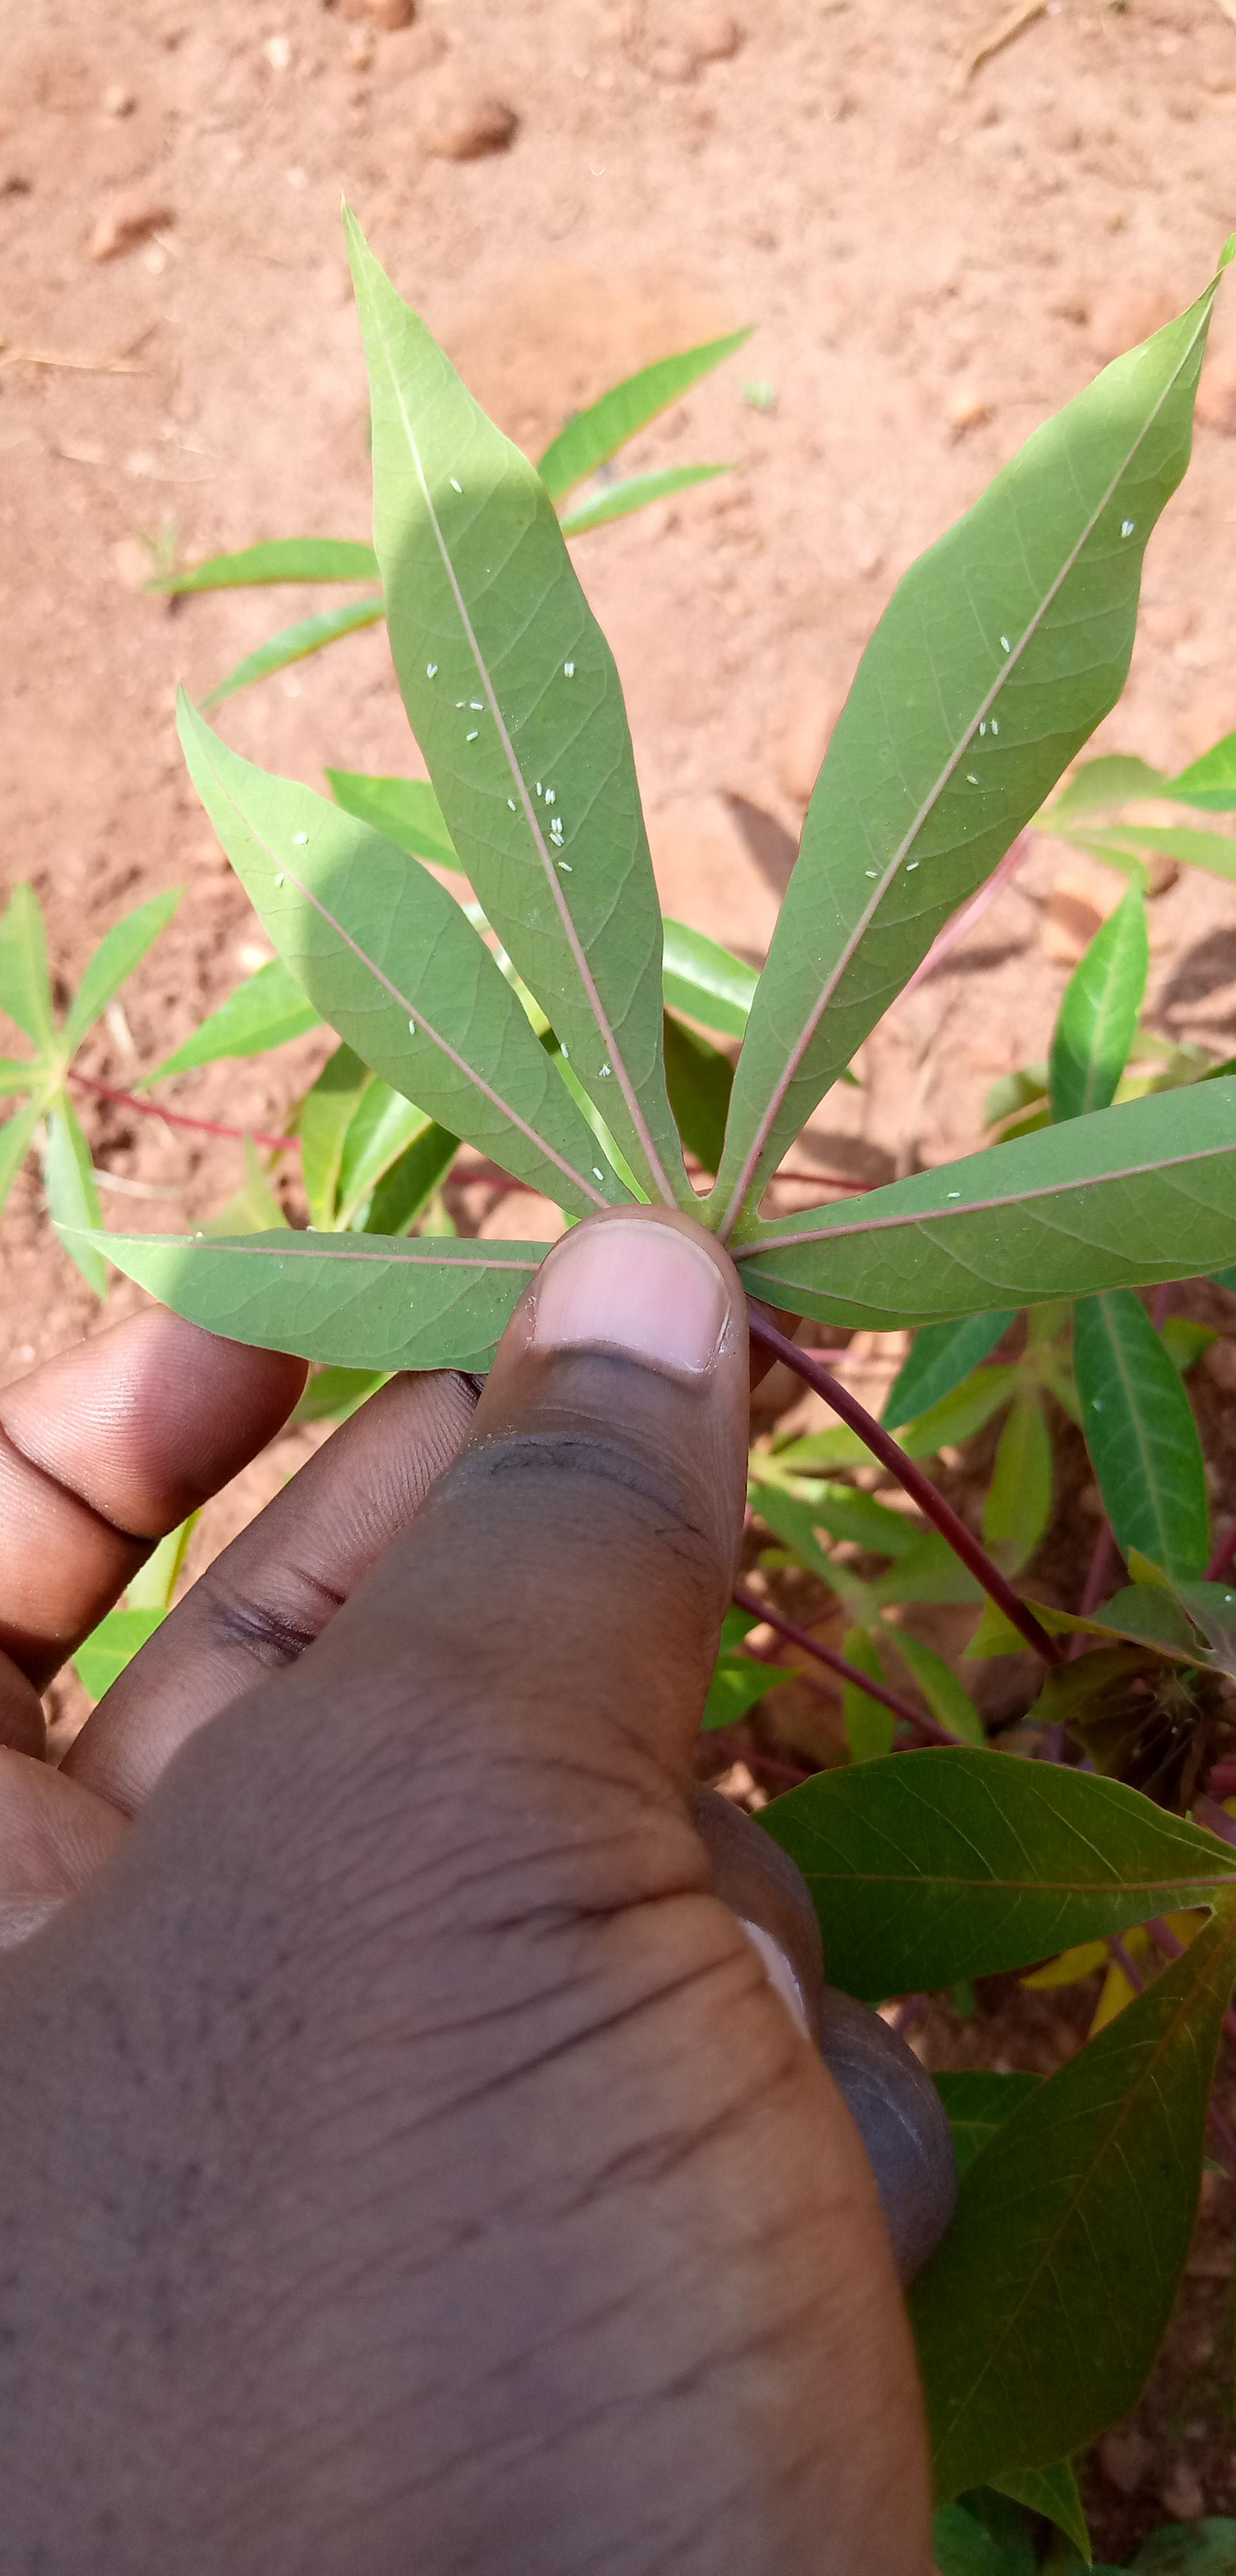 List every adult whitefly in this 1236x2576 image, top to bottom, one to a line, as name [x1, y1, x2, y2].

whitefly [446, 469, 470, 501]
whitefly [1114, 513, 1145, 549]
whitefly [982, 621, 1021, 665]
whitefly [539, 638, 582, 686]
whitefly [554, 652, 590, 689]
whitefly [415, 658, 440, 685]
whitefly [449, 692, 467, 718]
whitefly [467, 693, 485, 717]
whitefly [982, 707, 1016, 741]
whitefly [969, 715, 998, 753]
whitefly [450, 724, 488, 752]
whitefly [526, 772, 544, 806]
whitefly [953, 773, 984, 805]
whitefly [530, 779, 568, 813]
whitefly [538, 782, 576, 811]
whitefly [494, 791, 520, 822]
whitefly [543, 814, 568, 835]
whitefly [549, 815, 569, 835]
whitefly [288, 819, 319, 857]
whitefly [547, 828, 568, 853]
whitefly [547, 830, 565, 850]
whitefly [897, 853, 928, 884]
whitefly [545, 854, 580, 882]
whitefly [860, 860, 888, 891]
whitefly [264, 865, 296, 899]
whitefly [397, 1014, 426, 1050]
whitefly [552, 1036, 580, 1068]
whitefly [593, 1052, 626, 1101]
whitefly [585, 1155, 612, 1193]
whitefly [941, 1182, 977, 1218]